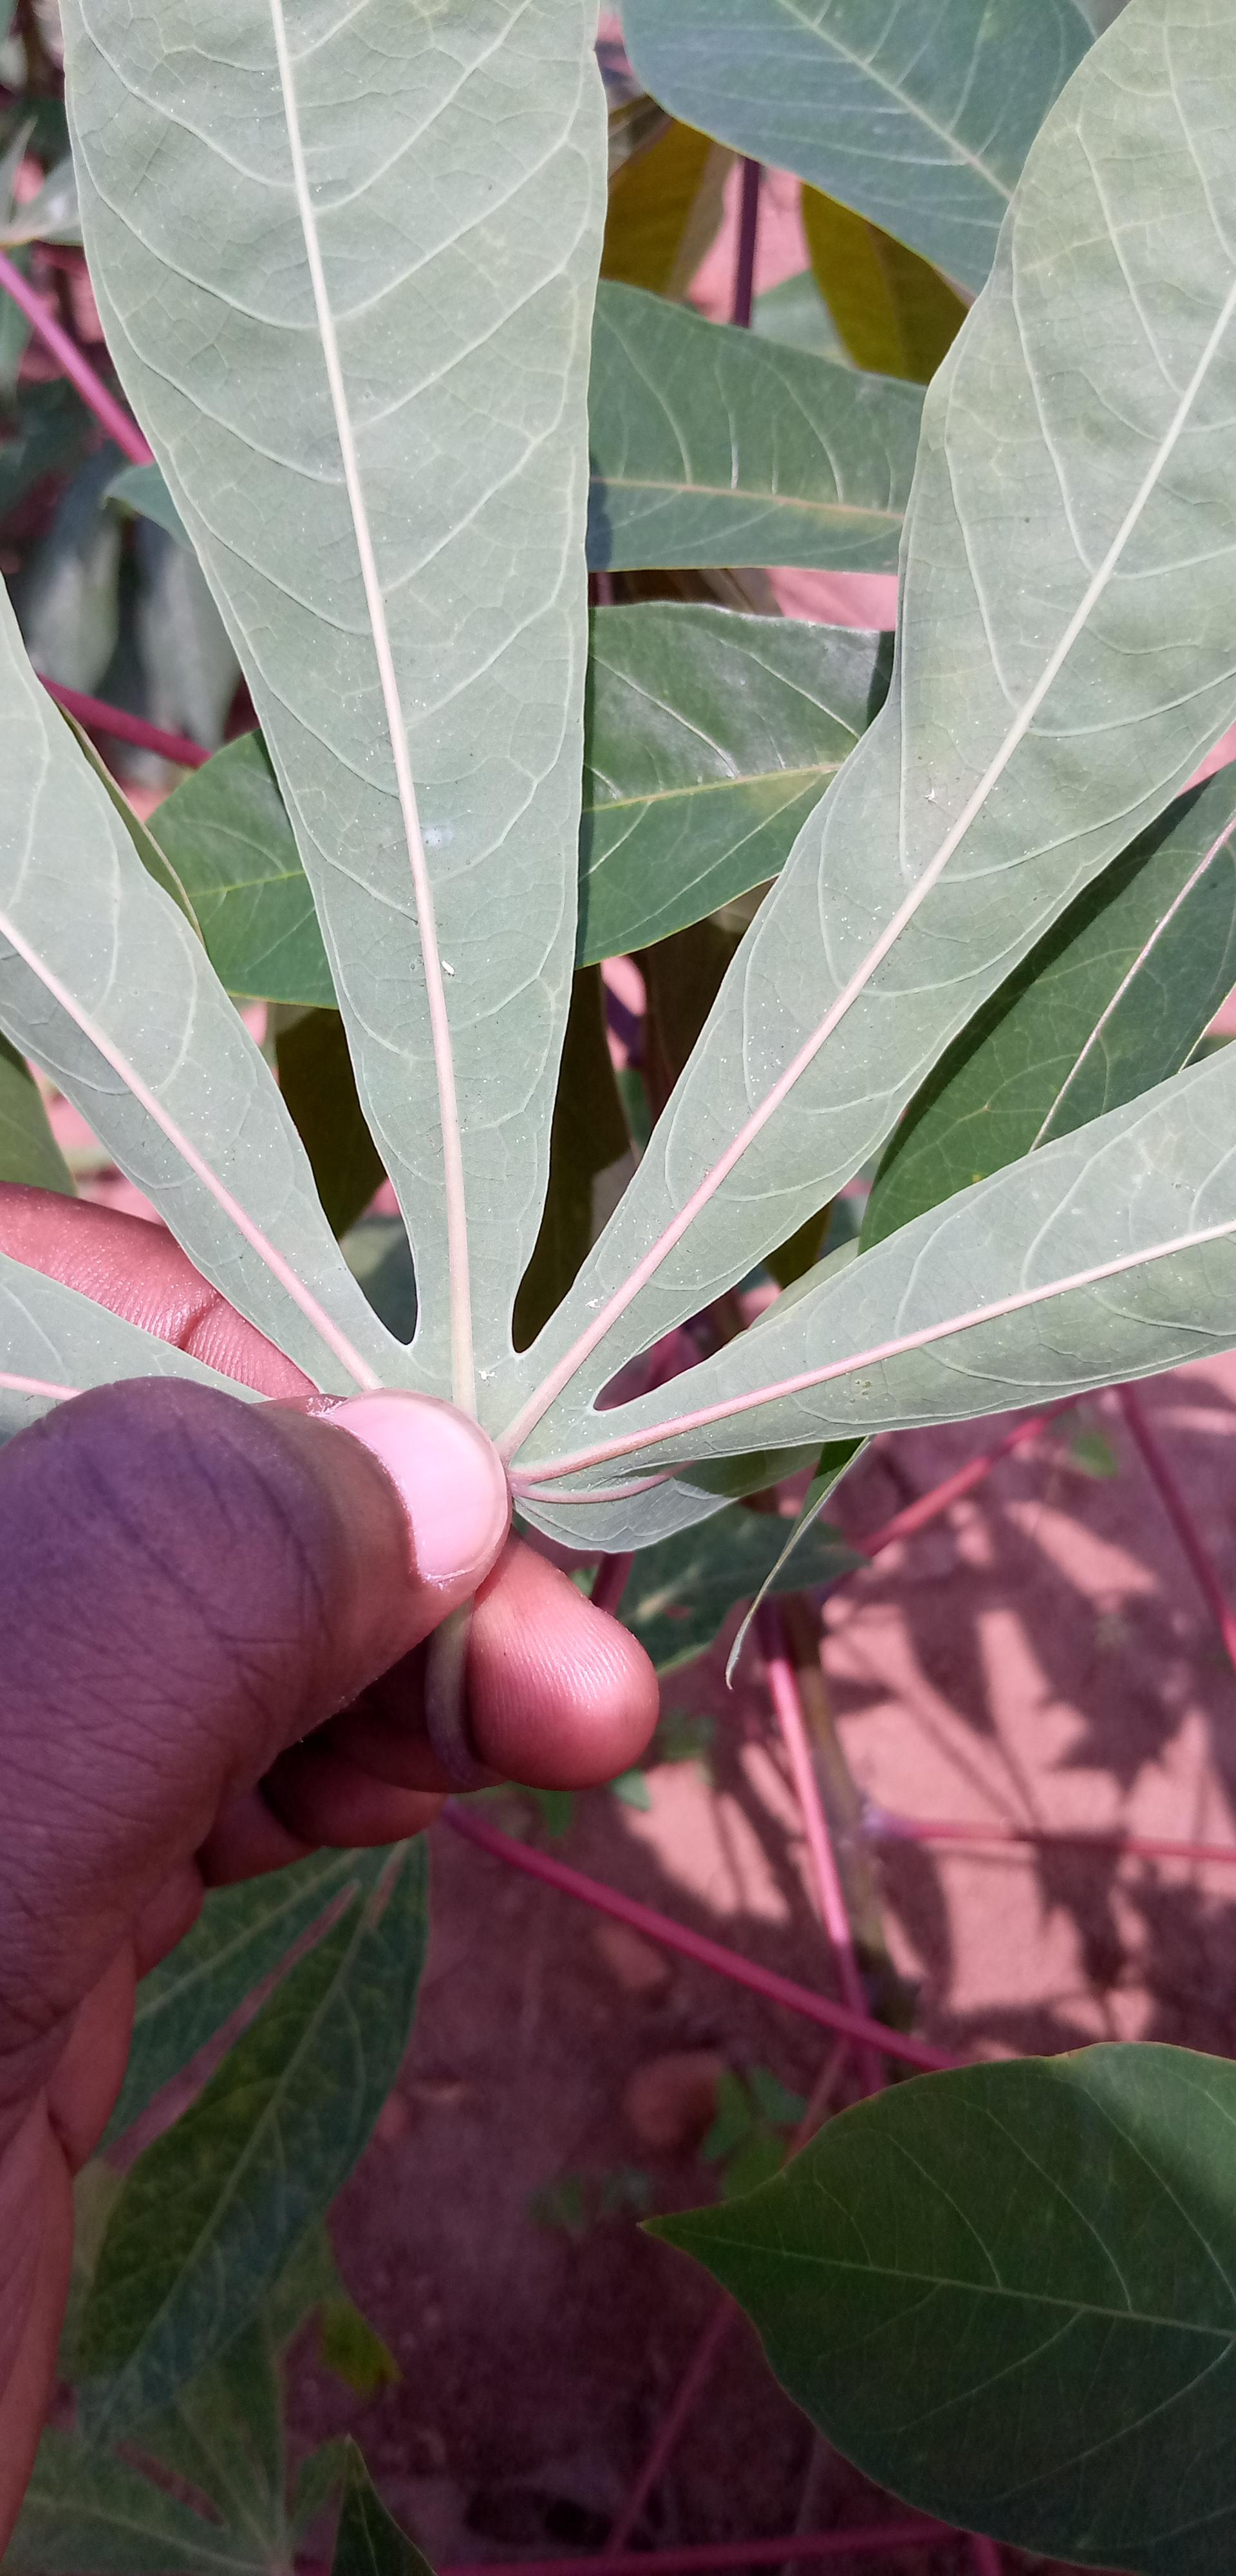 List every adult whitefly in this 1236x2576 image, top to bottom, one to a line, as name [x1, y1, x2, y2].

whitefly [435, 948, 464, 984]
whitefly [577, 1294, 603, 1316]
whitefly [473, 1361, 495, 1389]